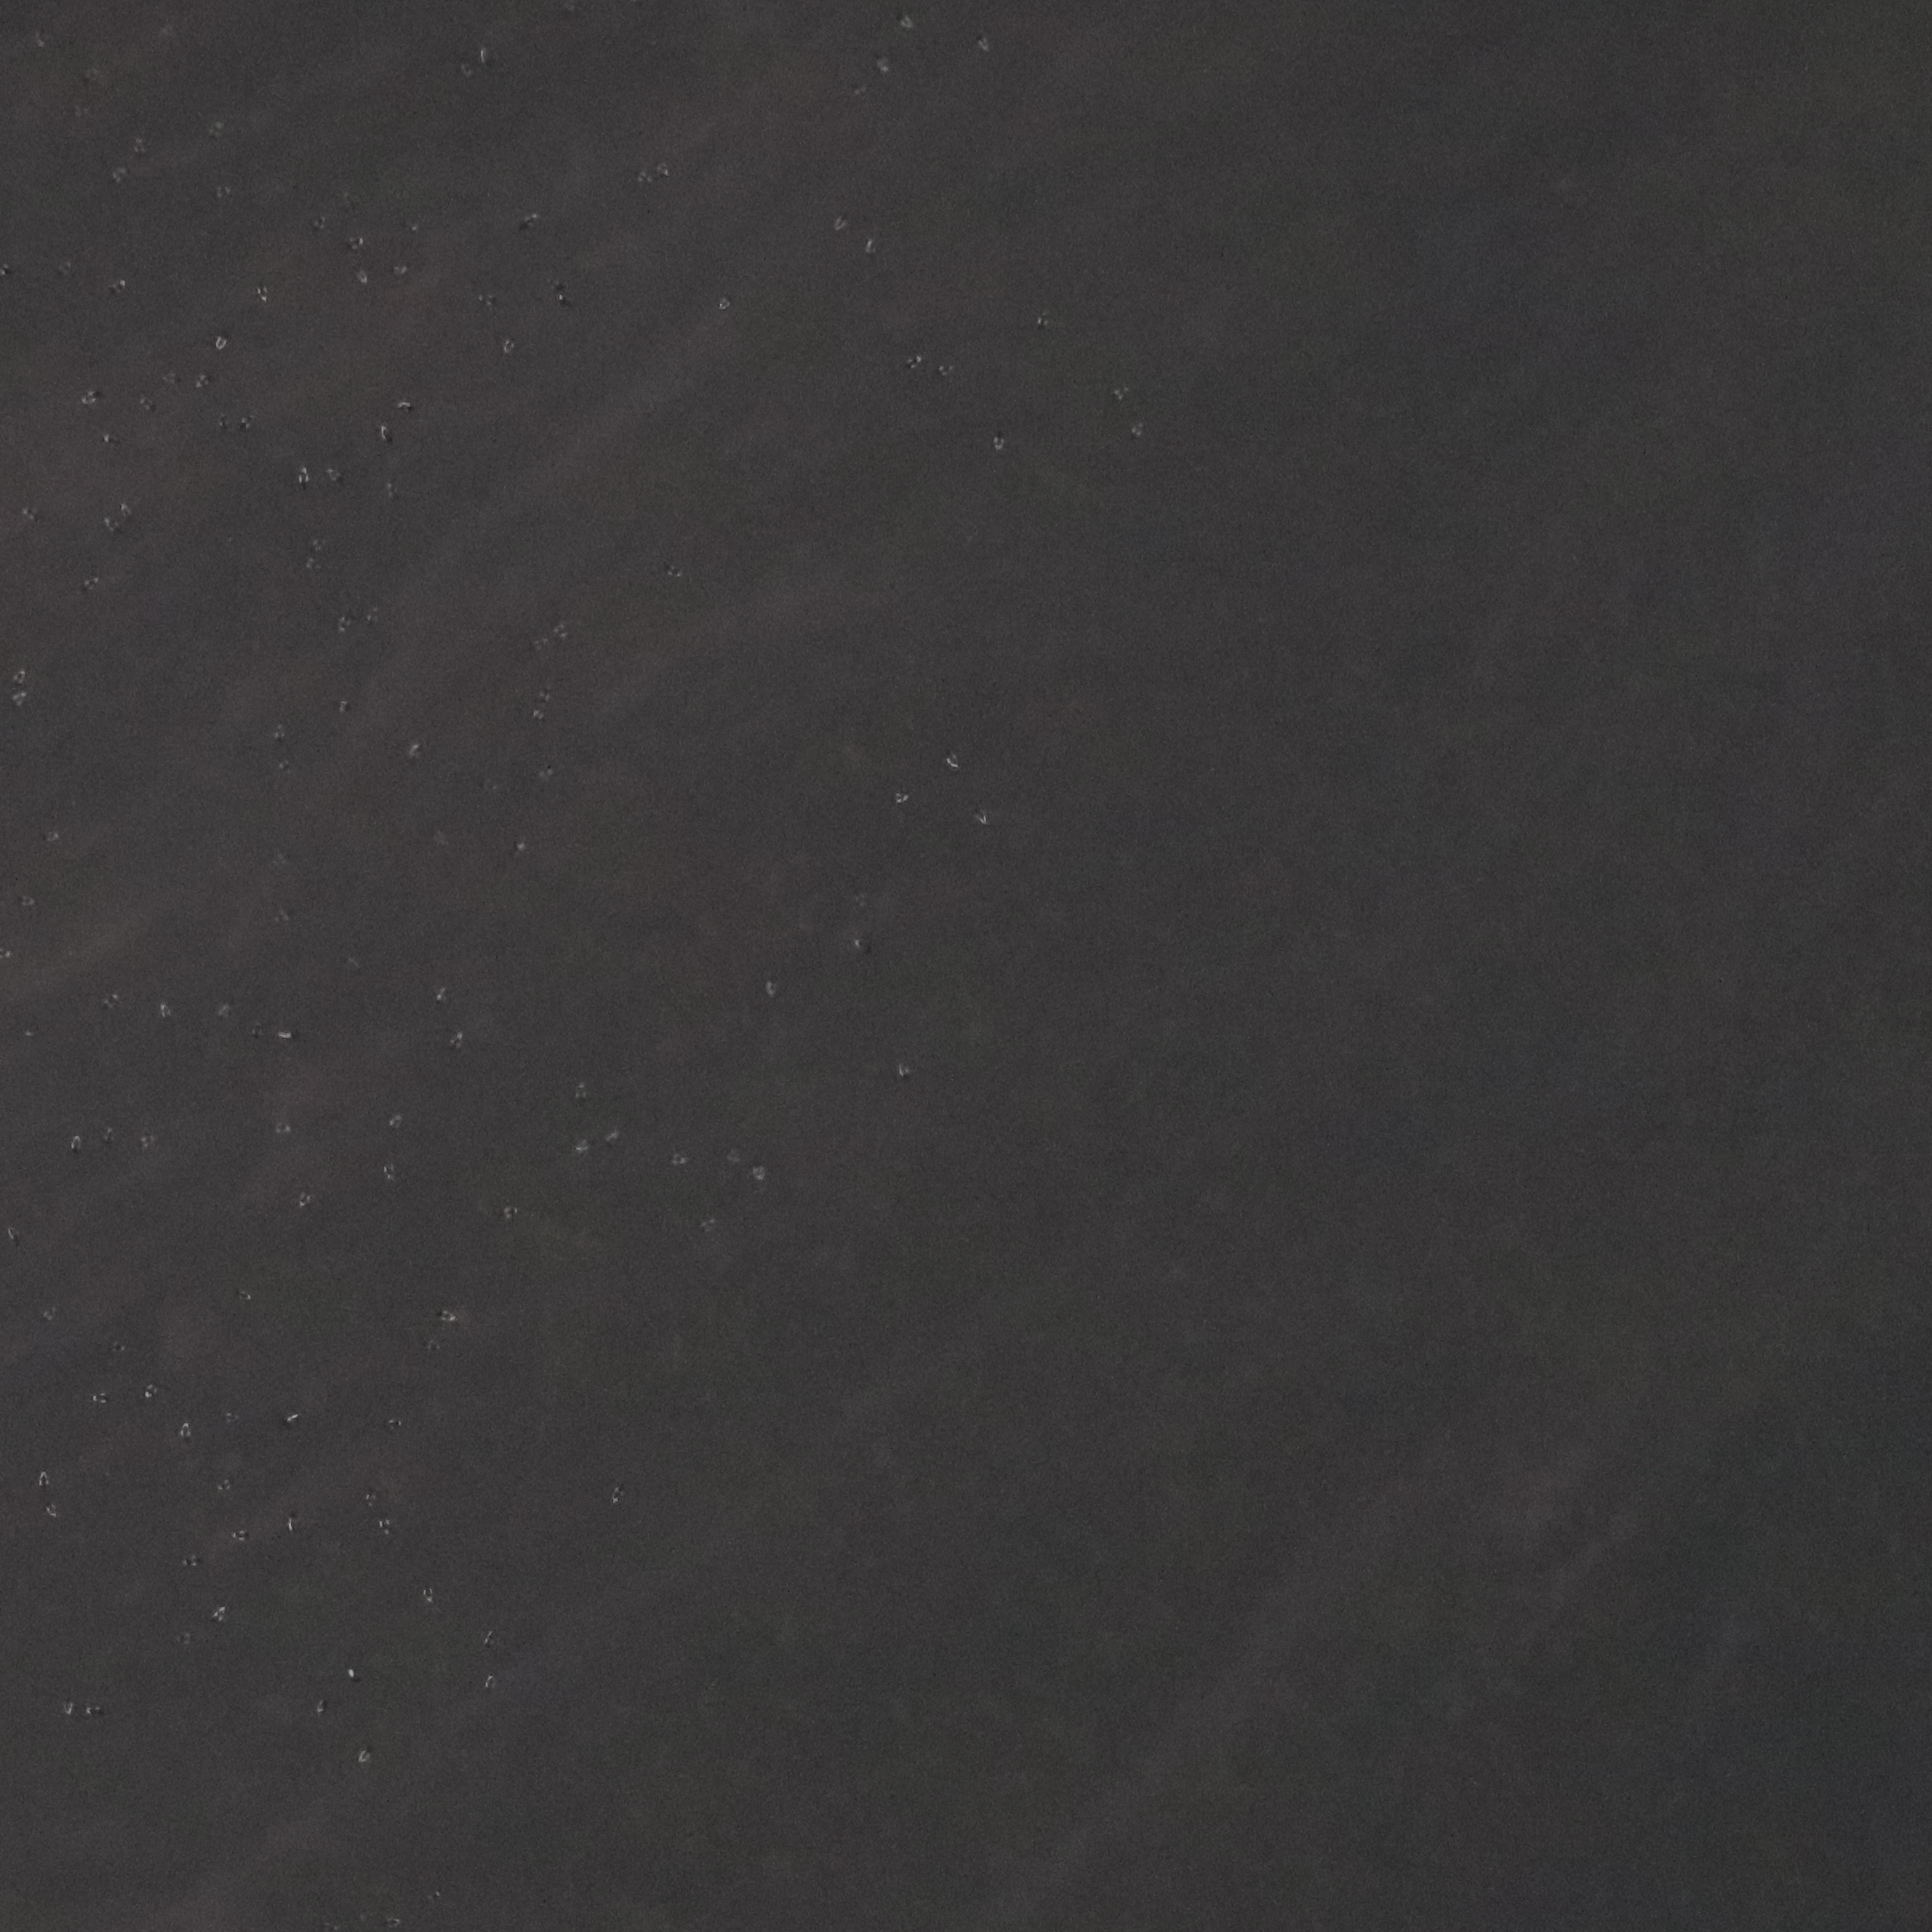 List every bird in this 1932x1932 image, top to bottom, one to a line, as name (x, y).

brant (913, 16)
brant (42, 44)
brant (487, 54)
brant (882, 60)
brant (465, 64)
brant (87, 77)
brant (861, 85)
brant (74, 114)
brant (221, 120)
brant (139, 139)
brant (122, 165)
brant (670, 171)
brant (647, 177)
brant (226, 194)
brant (344, 206)
brant (531, 220)
brant (830, 220)
brant (319, 221)
brant (410, 225)
brant (359, 234)
brant (875, 254)
brant (68, 265)
brant (395, 267)
brant (364, 269)
brant (559, 283)
brant (117, 289)
brant (265, 289)
brant (567, 306)
brant (721, 306)
brant (497, 308)
brant (1045, 323)
brant (512, 347)
brant (225, 348)
brant (913, 356)
brant (942, 370)
brant (172, 380)
brant (209, 385)
brant (1118, 397)
brant (91, 399)
brant (142, 411)
brant (408, 412)
brant (225, 423)
brant (254, 428)
brant (1139, 428)
brant (391, 437)
brant (117, 440)
brant (1001, 440)
brant (334, 474)
brant (300, 477)
brant (395, 491)
brant (129, 507)
brant (36, 514)
brant (111, 518)
brant (318, 551)
brant (314, 571)
brant (672, 573)
brant (96, 579)
brant (367, 614)
brant (338, 622)
brant (567, 634)
brant (541, 635)
brant (23, 672)
brant (543, 690)
brant (357, 700)
brant (18, 701)
brant (542, 709)
brant (287, 728)
brant (418, 743)
brant (947, 755)
brant (286, 771)
brant (543, 771)
brant (899, 789)
brant (493, 790)
brant (982, 810)
brant (56, 836)
brant (448, 836)
brant (511, 854)
brant (284, 865)
brant (858, 900)
brant (33, 908)
brant (287, 921)
brant (854, 951)
brant (5, 958)
brant (362, 958)
brant (776, 986)
brant (445, 991)
brant (115, 1007)
brant (171, 1008)
brant (228, 1011)
brant (280, 1023)
brant (260, 1025)
brant (31, 1031)
brant (451, 1046)
brant (893, 1073)
brant (590, 1094)
brant (396, 1112)
brant (286, 1123)
brant (112, 1131)
brant (133, 1137)
brant (616, 1139)
brant (85, 1142)
brant (591, 1148)
brant (743, 1156)
brant (684, 1159)
brant (394, 1161)
brant (762, 1172)
brant (303, 1198)
brant (509, 1210)
brant (712, 1223)
brant (25, 1230)
brant (249, 1299)
brant (448, 1311)
brant (53, 1314)
brant (436, 1338)
brant (116, 1340)
brant (102, 1391)
brant (149, 1394)
brant (226, 1415)
brant (294, 1419)
brant (404, 1423)
brant (180, 1427)
brant (38, 1473)
brant (233, 1492)
brant (622, 1498)
brant (368, 1502)
brant (53, 1510)
brant (295, 1524)
brant (250, 1536)
brant (391, 1540)
brant (201, 1559)
brant (420, 1598)
brant (229, 1611)
brant (182, 1628)
brant (491, 1639)
brant (359, 1676)
brant (496, 1682)
brant (60, 1706)
brant (97, 1707)
brant (321, 1709)
brant (375, 1749)
brant (433, 1895)
brant (357, 1916)
brant (386, 1925)
brant (332, 1926)